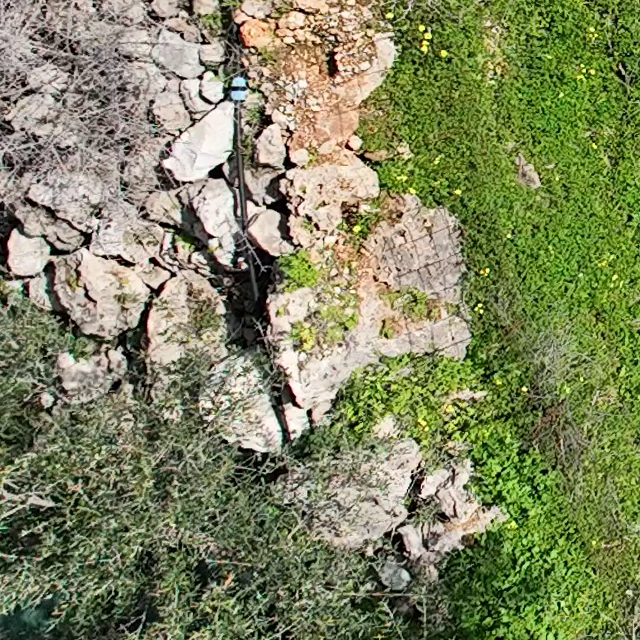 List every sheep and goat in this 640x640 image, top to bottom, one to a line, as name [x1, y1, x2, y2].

None